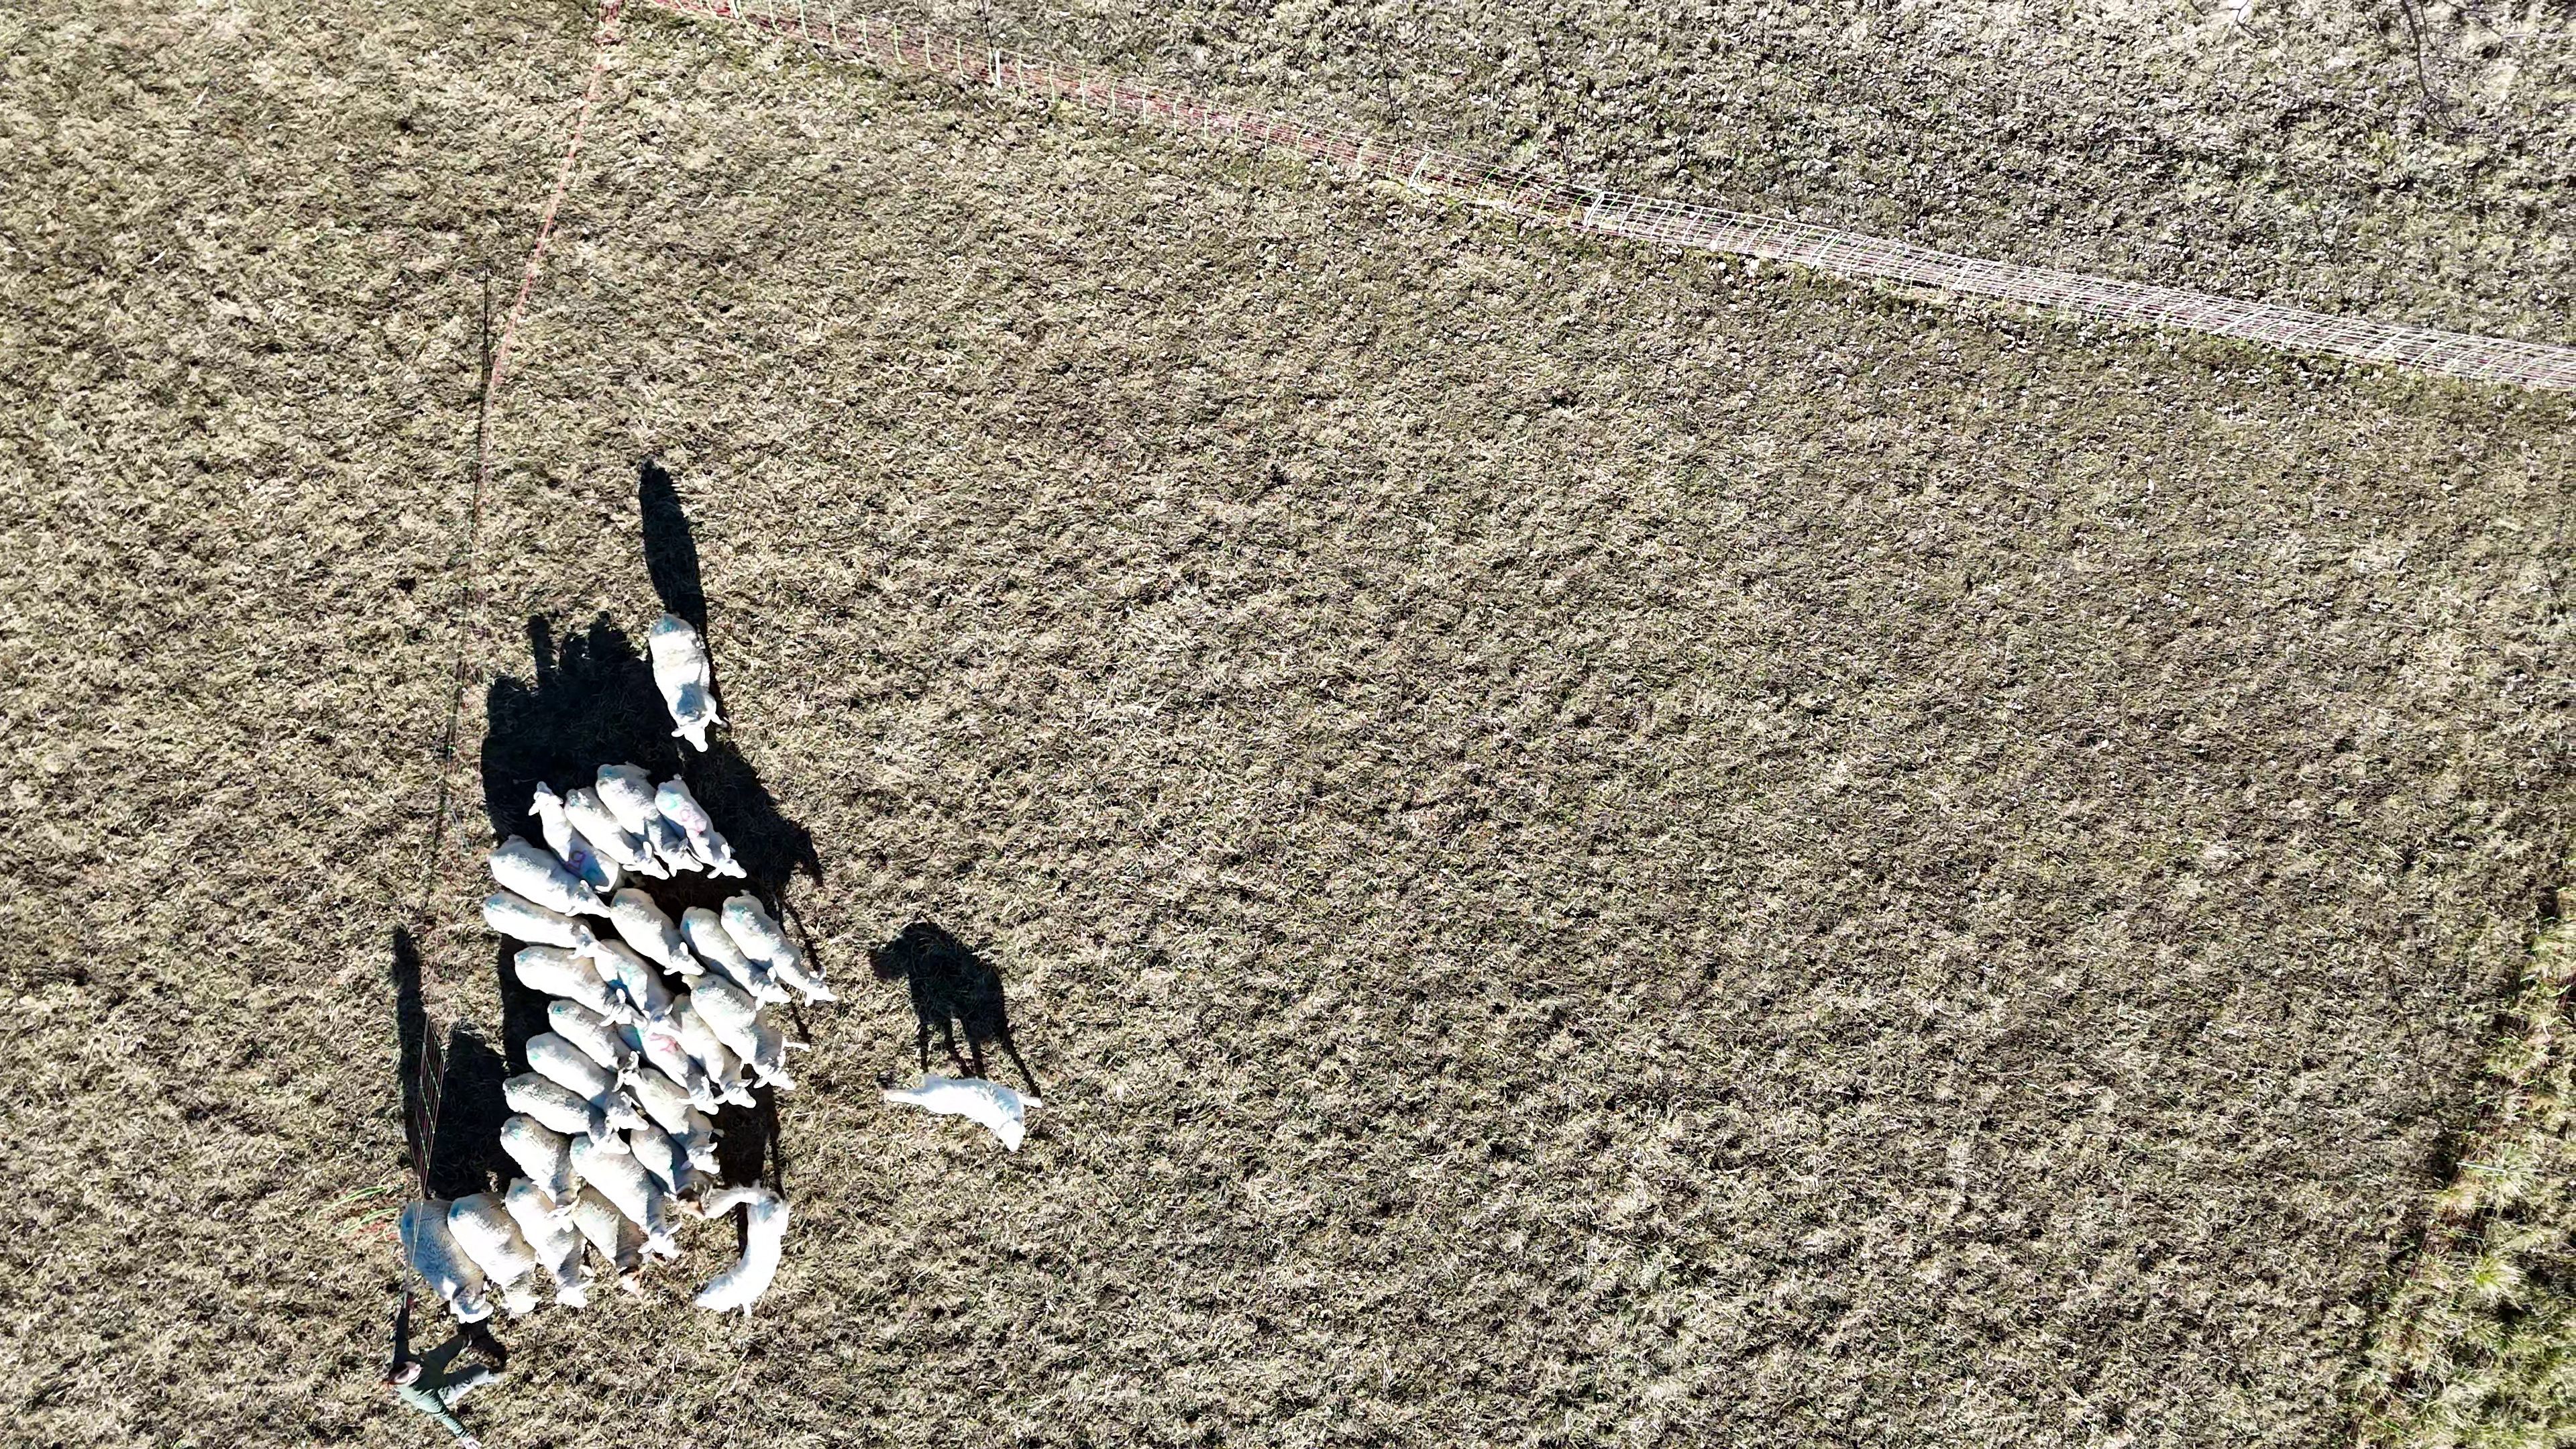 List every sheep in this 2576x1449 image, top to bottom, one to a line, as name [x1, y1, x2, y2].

sheep [648, 613, 729, 753]
sheep [595, 762, 704, 877]
sheep [654, 774, 747, 879]
sheep [528, 781, 639, 897]
sheep [564, 785, 670, 881]
sheep [486, 834, 612, 917]
sheep [610, 888, 706, 976]
sheep [720, 890, 838, 1007]
sheep [484, 891, 617, 960]
sheep [680, 907, 791, 1011]
sheep [594, 939, 683, 1039]
sheep [513, 946, 648, 1028]
sheep [682, 971, 811, 1090]
sheep [671, 993, 756, 1108]
sheep [547, 999, 652, 1092]
sheep [615, 1023, 719, 1115]
sheep [526, 1032, 650, 1132]
sheep [628, 1068, 724, 1174]
sheep [503, 1072, 631, 1160]
sheep [500, 1115, 587, 1233]
sheep [630, 1124, 711, 1220]
sheep [569, 1135, 682, 1259]
sheep [505, 1176, 594, 1308]
sheep [572, 1184, 648, 1294]
sheep [447, 1191, 542, 1314]
sheep [400, 1199, 494, 1324]